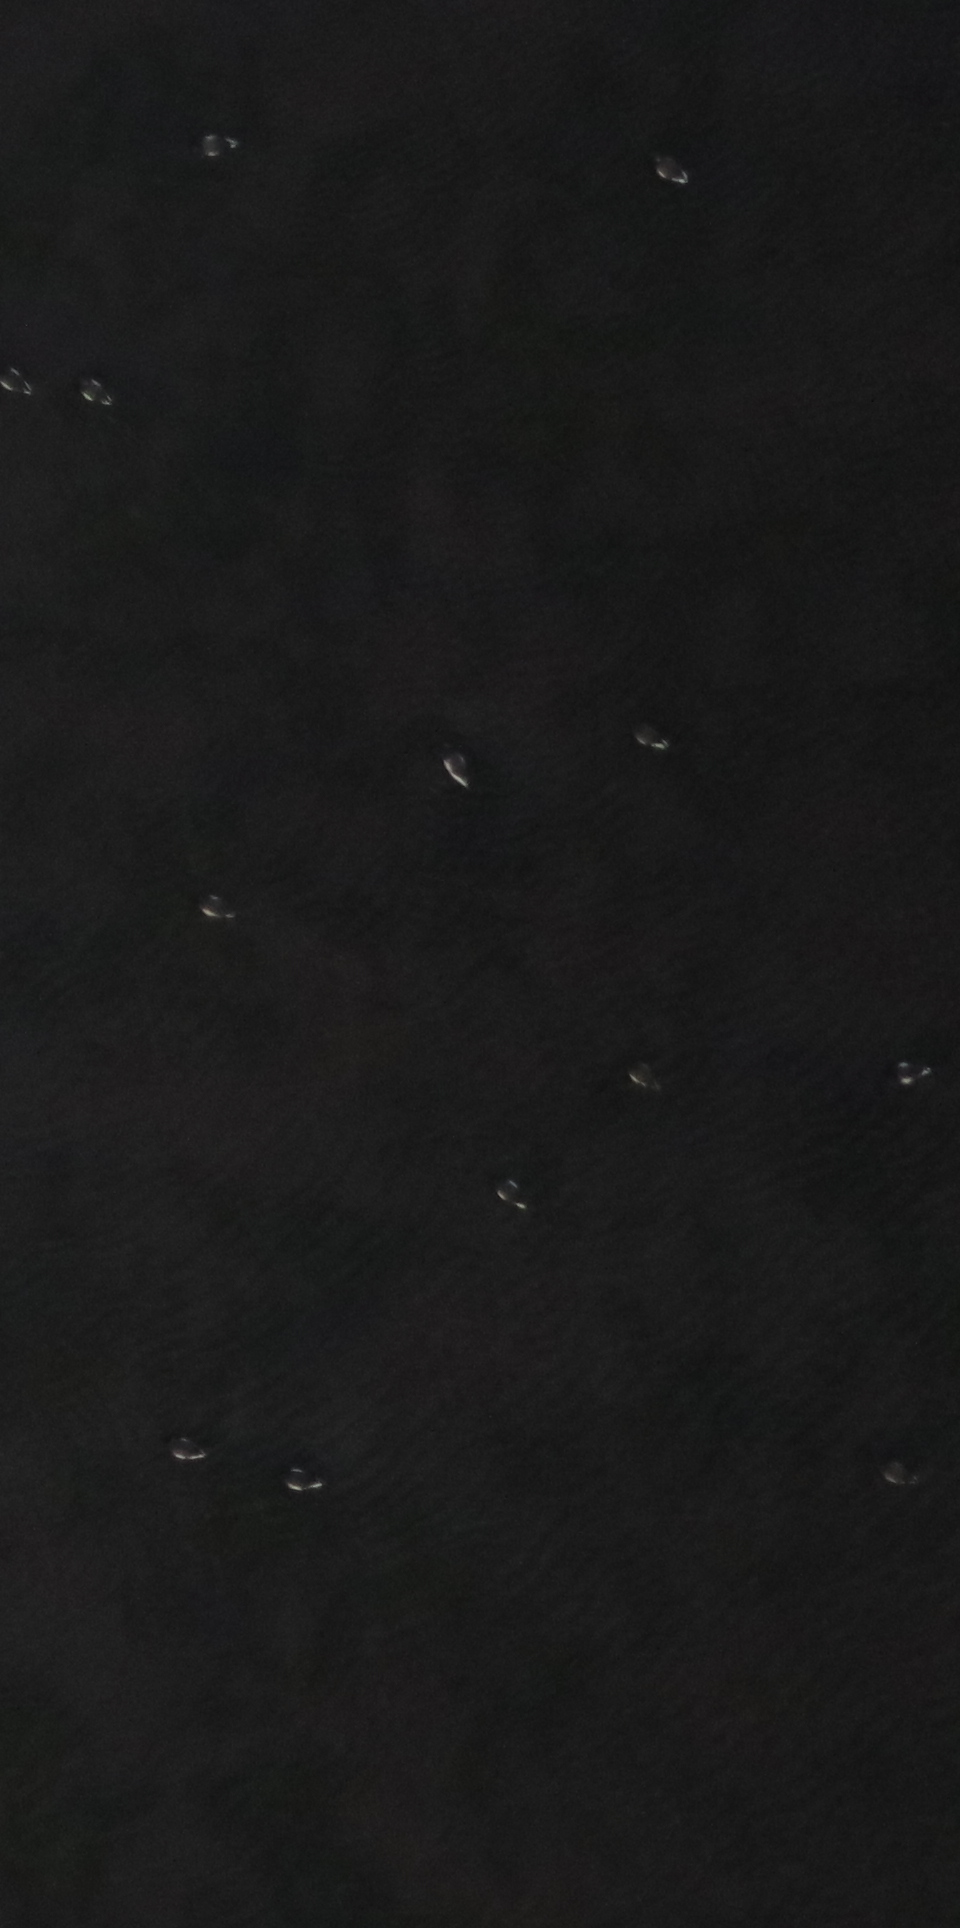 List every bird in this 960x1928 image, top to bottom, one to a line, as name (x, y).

brant (212, 144)
brant (669, 168)
brant (15, 380)
brant (93, 390)
brant (655, 738)
brant (456, 768)
brant (212, 907)
brant (905, 1069)
brant (647, 1071)
brant (512, 1195)
brant (184, 1449)
brant (905, 1474)
brant (299, 1481)